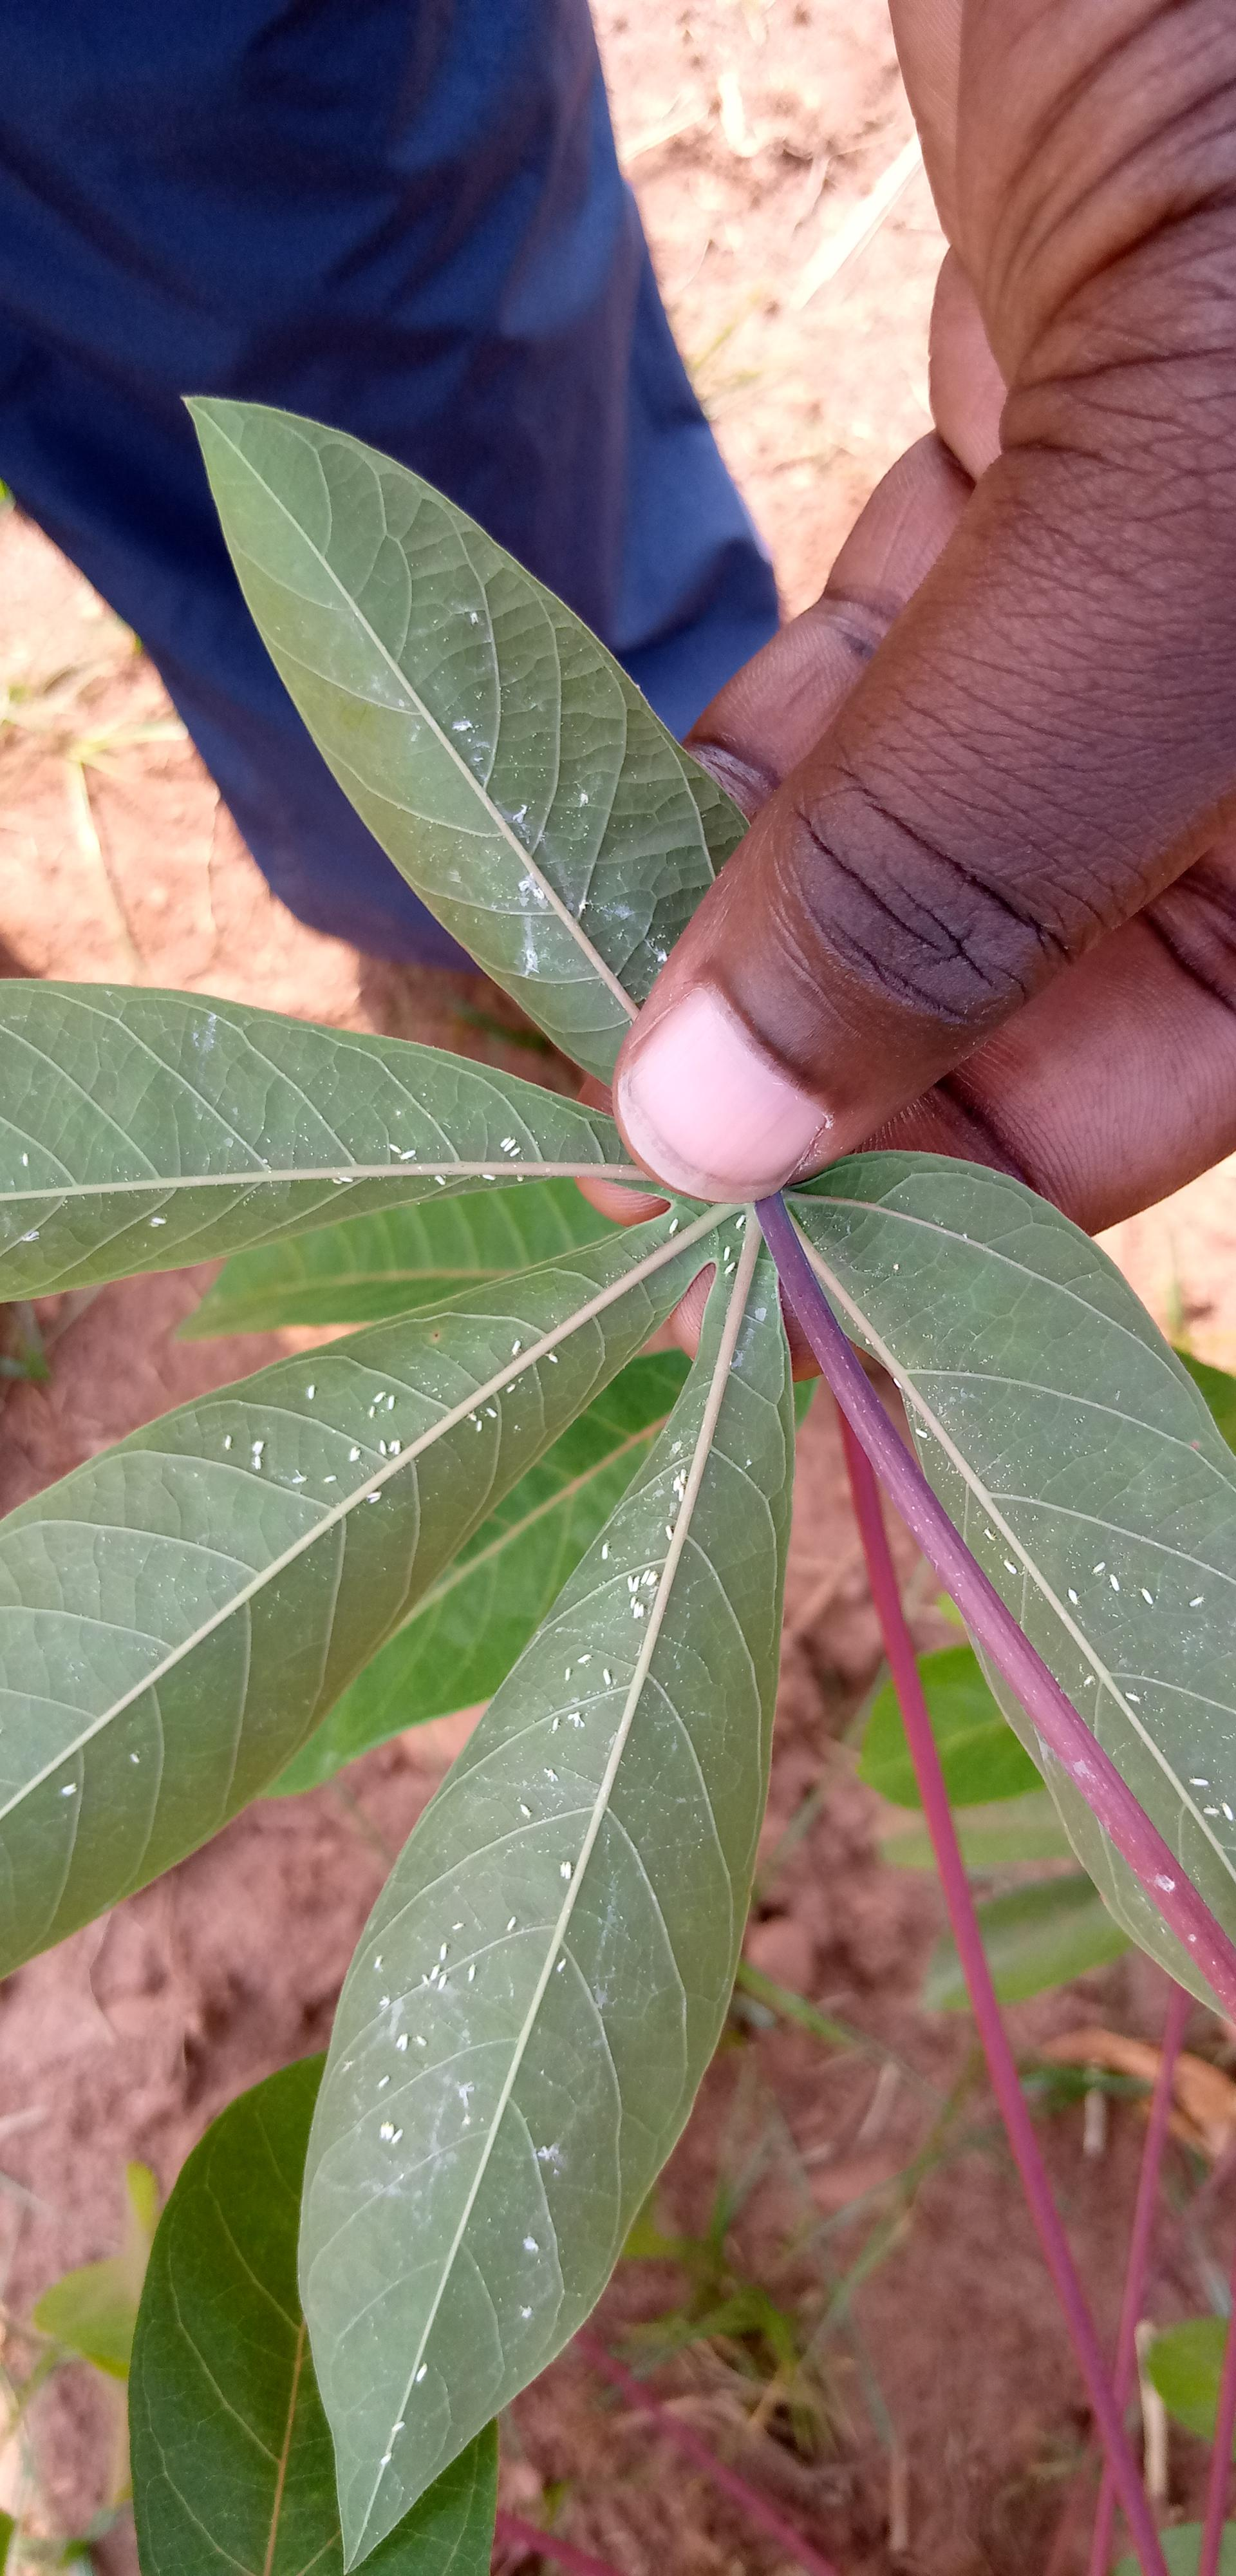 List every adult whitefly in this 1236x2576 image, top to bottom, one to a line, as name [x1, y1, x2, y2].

whitefly [469, 609, 481, 627]
whitefly [450, 721, 476, 733]
whitefly [579, 791, 591, 810]
whitefly [511, 803, 528, 826]
whitefly [517, 878, 531, 893]
whitefly [531, 885, 545, 902]
whitefly [655, 949, 669, 965]
whitefly [500, 1135, 512, 1148]
whitefly [503, 1137, 517, 1153]
whitefly [386, 1142, 402, 1155]
whitefly [509, 1146, 521, 1159]
whitefly [400, 1148, 417, 1163]
whitefly [21, 1151, 32, 1170]
whitefly [481, 1172, 497, 1183]
whitefly [515, 1173, 525, 1184]
whitefly [433, 1174, 448, 1188]
whitefly [332, 1177, 342, 1185]
whitefly [340, 1177, 355, 1184]
whitefly [733, 1211, 747, 1231]
whitefly [151, 1216, 167, 1224]
whitefly [668, 1217, 679, 1235]
whitefly [19, 1229, 41, 1244]
whitefly [722, 1244, 732, 1262]
whitefly [724, 1260, 737, 1277]
whitefly [507, 1338, 522, 1355]
whitefly [863, 1338, 872, 1346]
whitefly [545, 1352, 561, 1364]
whitefly [892, 1377, 904, 1389]
whitefly [505, 1381, 519, 1395]
whitefly [306, 1382, 321, 1401]
whitefly [373, 1389, 388, 1404]
whitefly [386, 1393, 398, 1413]
whitefly [368, 1404, 378, 1420]
whitefly [484, 1405, 500, 1421]
whitefly [465, 1411, 478, 1423]
whitefly [475, 1417, 485, 1434]
whitefly [913, 1427, 930, 1440]
whitefly [222, 1431, 232, 1451]
whitefly [250, 1438, 265, 1455]
whitefly [379, 1438, 389, 1459]
whitefly [388, 1439, 397, 1454]
whitefly [395, 1439, 404, 1457]
whitefly [348, 1444, 365, 1463]
whitefly [254, 1454, 265, 1472]
whitefly [679, 1467, 688, 1484]
whitefly [288, 1468, 308, 1484]
whitefly [321, 1473, 339, 1484]
whitefly [671, 1475, 680, 1492]
whitefly [678, 1483, 686, 1503]
whitefly [366, 1490, 385, 1506]
whitefly [664, 1524, 675, 1542]
whitefly [984, 1526, 996, 1542]
whitefly [601, 1540, 610, 1562]
whitefly [1002, 1557, 1019, 1576]
whitefly [1092, 1560, 1106, 1576]
whitefly [641, 1568, 651, 1585]
whitefly [646, 1569, 660, 1587]
whitefly [626, 1572, 632, 1593]
whitefly [1108, 1573, 1121, 1593]
whitefly [633, 1574, 639, 1593]
whitefly [1065, 1587, 1081, 1605]
whitefly [1139, 1587, 1154, 1605]
whitefly [630, 1595, 637, 1610]
whitefly [1187, 1595, 1206, 1610]
whitefly [632, 1601, 639, 1619]
whitefly [639, 1602, 646, 1618]
whitefly [576, 1651, 594, 1667]
whitefly [564, 1666, 572, 1682]
whitefly [601, 1667, 614, 1687]
whitefly [1081, 1673, 1096, 1687]
whitefly [1123, 1690, 1142, 1703]
whitefly [566, 1710, 588, 1731]
whitefly [550, 1715, 562, 1735]
whitefly [129, 1751, 142, 1765]
whitefly [542, 1765, 561, 1784]
whitefly [1186, 1776, 1211, 1788]
whitefly [59, 1781, 79, 1797]
whitefly [1221, 1801, 1235, 1821]
whitefly [518, 1801, 533, 1819]
whitefly [1201, 1804, 1219, 1817]
whitefly [559, 1860, 566, 1879]
whitefly [565, 1860, 573, 1879]
whitefly [505, 1915, 519, 1932]
whitefly [450, 1921, 465, 1932]
whitefly [439, 1940, 450, 1962]
whitefly [372, 1954, 386, 1971]
whitefly [555, 1956, 568, 1973]
whitefly [466, 1962, 477, 1983]
whitefly [431, 1962, 442, 1980]
whitefly [420, 1972, 431, 1987]
whitefly [437, 1973, 449, 1991]
whitefly [376, 1993, 392, 2010]
whitefly [402, 2032, 409, 2051]
whitefly [396, 2032, 403, 2049]
whitefly [415, 2032, 431, 2048]
whitefly [377, 2073, 391, 2090]
whitefly [460, 2114, 474, 2128]
whitefly [385, 2119, 389, 2142]
whitefly [380, 2121, 385, 2140]
whitefly [388, 2123, 394, 2141]
whitefly [392, 2128, 404, 2145]
whitefly [415, 2361, 429, 2385]
whitefly [390, 2420, 406, 2434]
whitefly [379, 2452, 394, 2467]